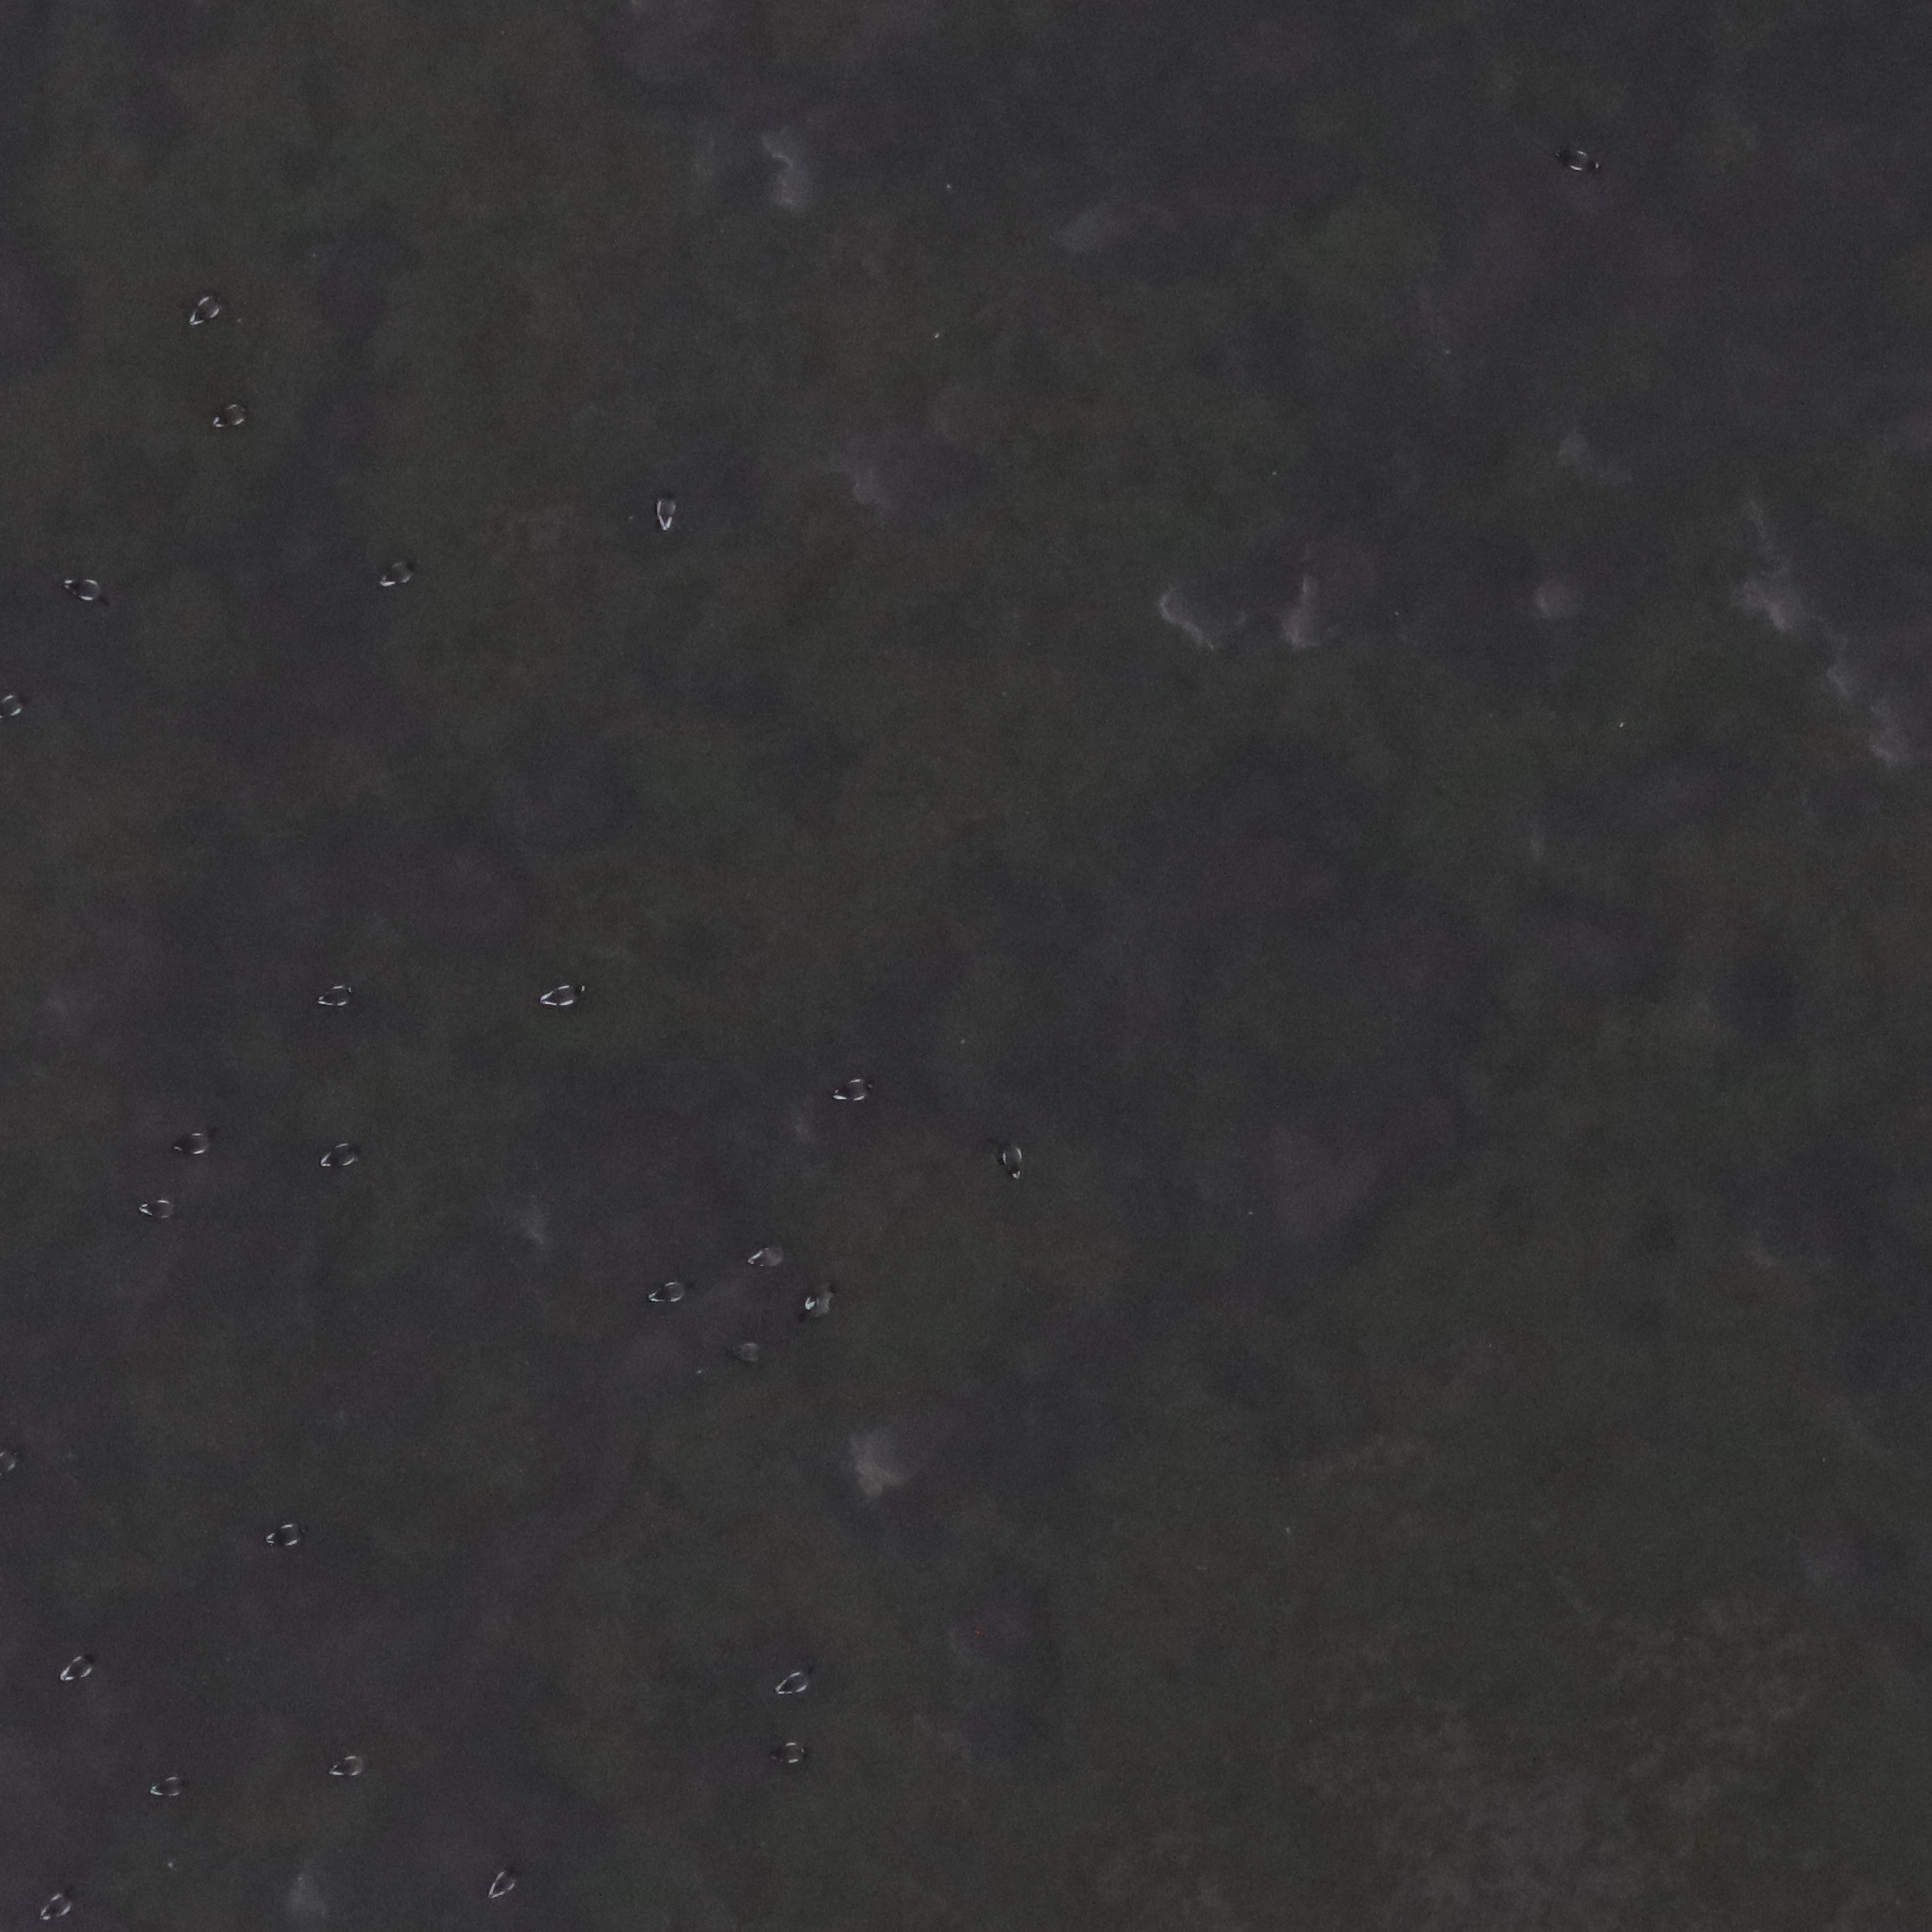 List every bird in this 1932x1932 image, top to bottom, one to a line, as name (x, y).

brant (1581, 161)
brant (206, 308)
brant (232, 414)
brant (667, 510)
brant (397, 574)
brant (86, 589)
brant (11, 705)
brant (563, 995)
brant (336, 996)
brant (854, 1090)
brant (194, 1143)
brant (341, 1156)
brant (1011, 1158)
brant (159, 1207)
brant (769, 1256)
brant (670, 1292)
brant (816, 1301)
brant (744, 1353)
brant (2, 1462)
brant (286, 1534)
brant (78, 1668)
brant (794, 1683)
brant (789, 1753)
brant (348, 1764)
brant (170, 1786)
brant (504, 1880)
brant (57, 1905)